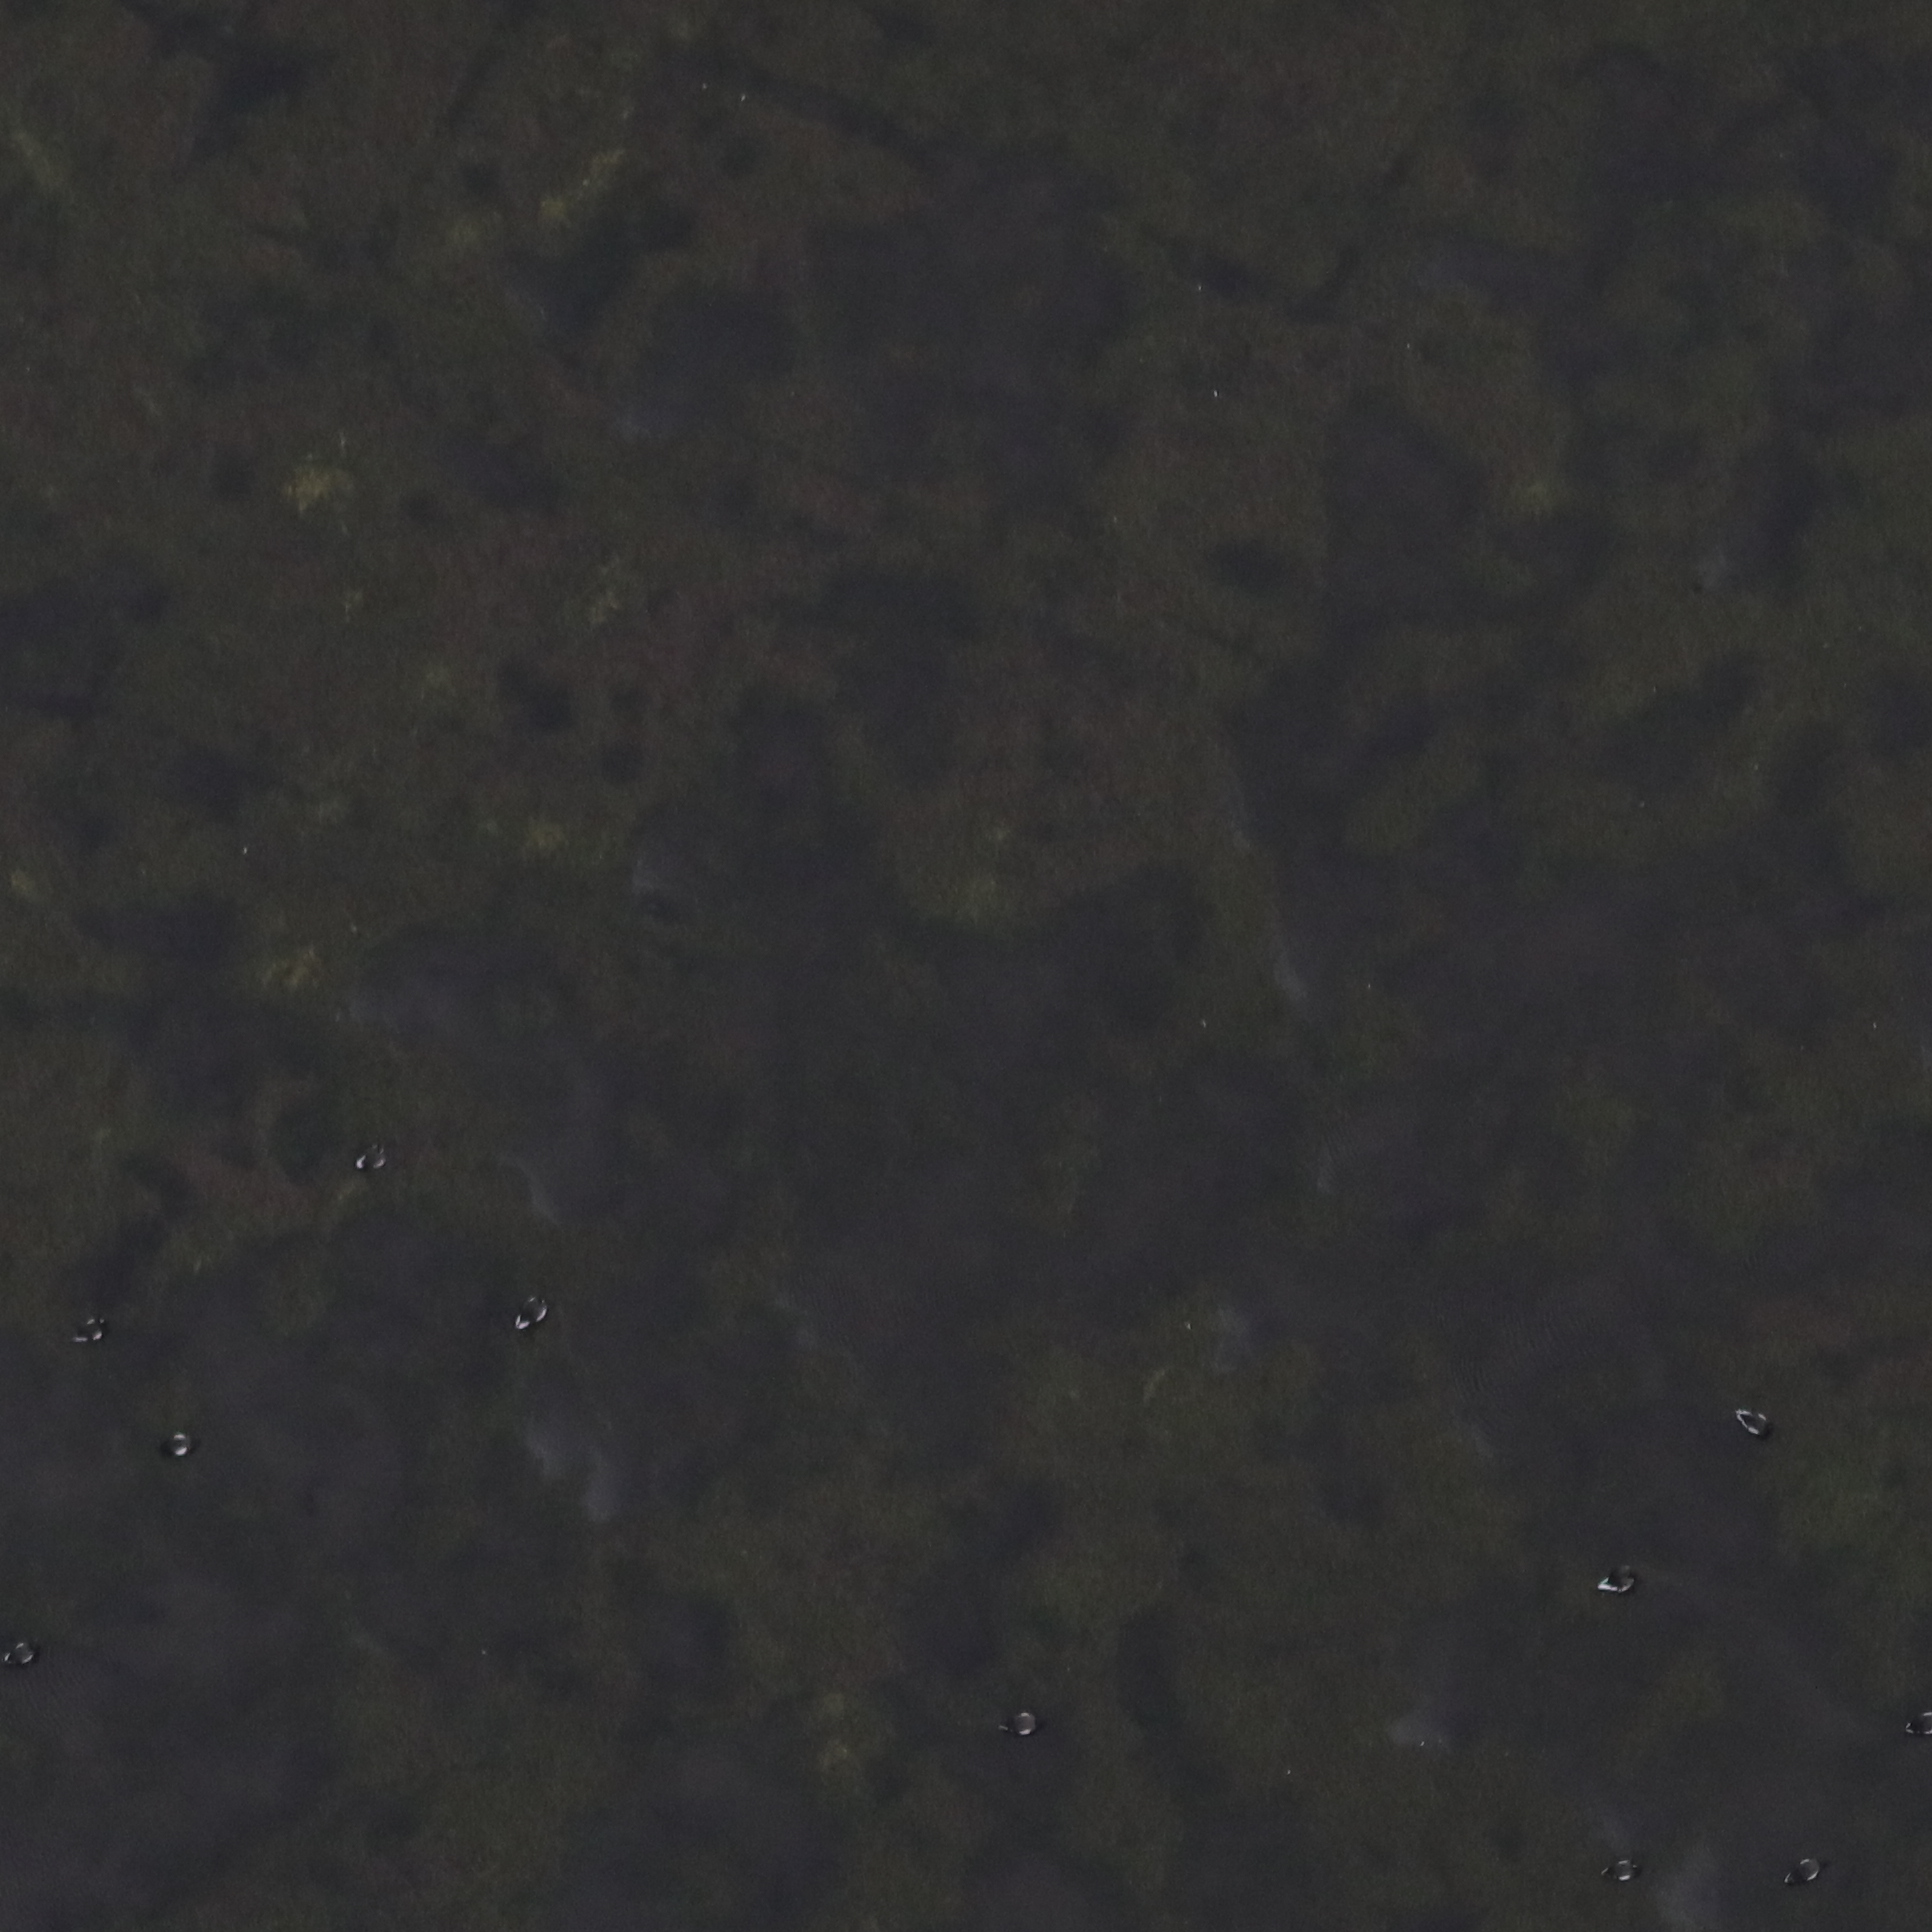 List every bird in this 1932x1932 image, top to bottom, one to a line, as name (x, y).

brant (371, 1159)
brant (531, 1309)
brant (90, 1330)
brant (1754, 1422)
brant (179, 1444)
brant (1621, 1582)
brant (23, 1652)
brant (1927, 1723)
brant (1023, 1724)
brant (1624, 1869)
brant (1807, 1871)